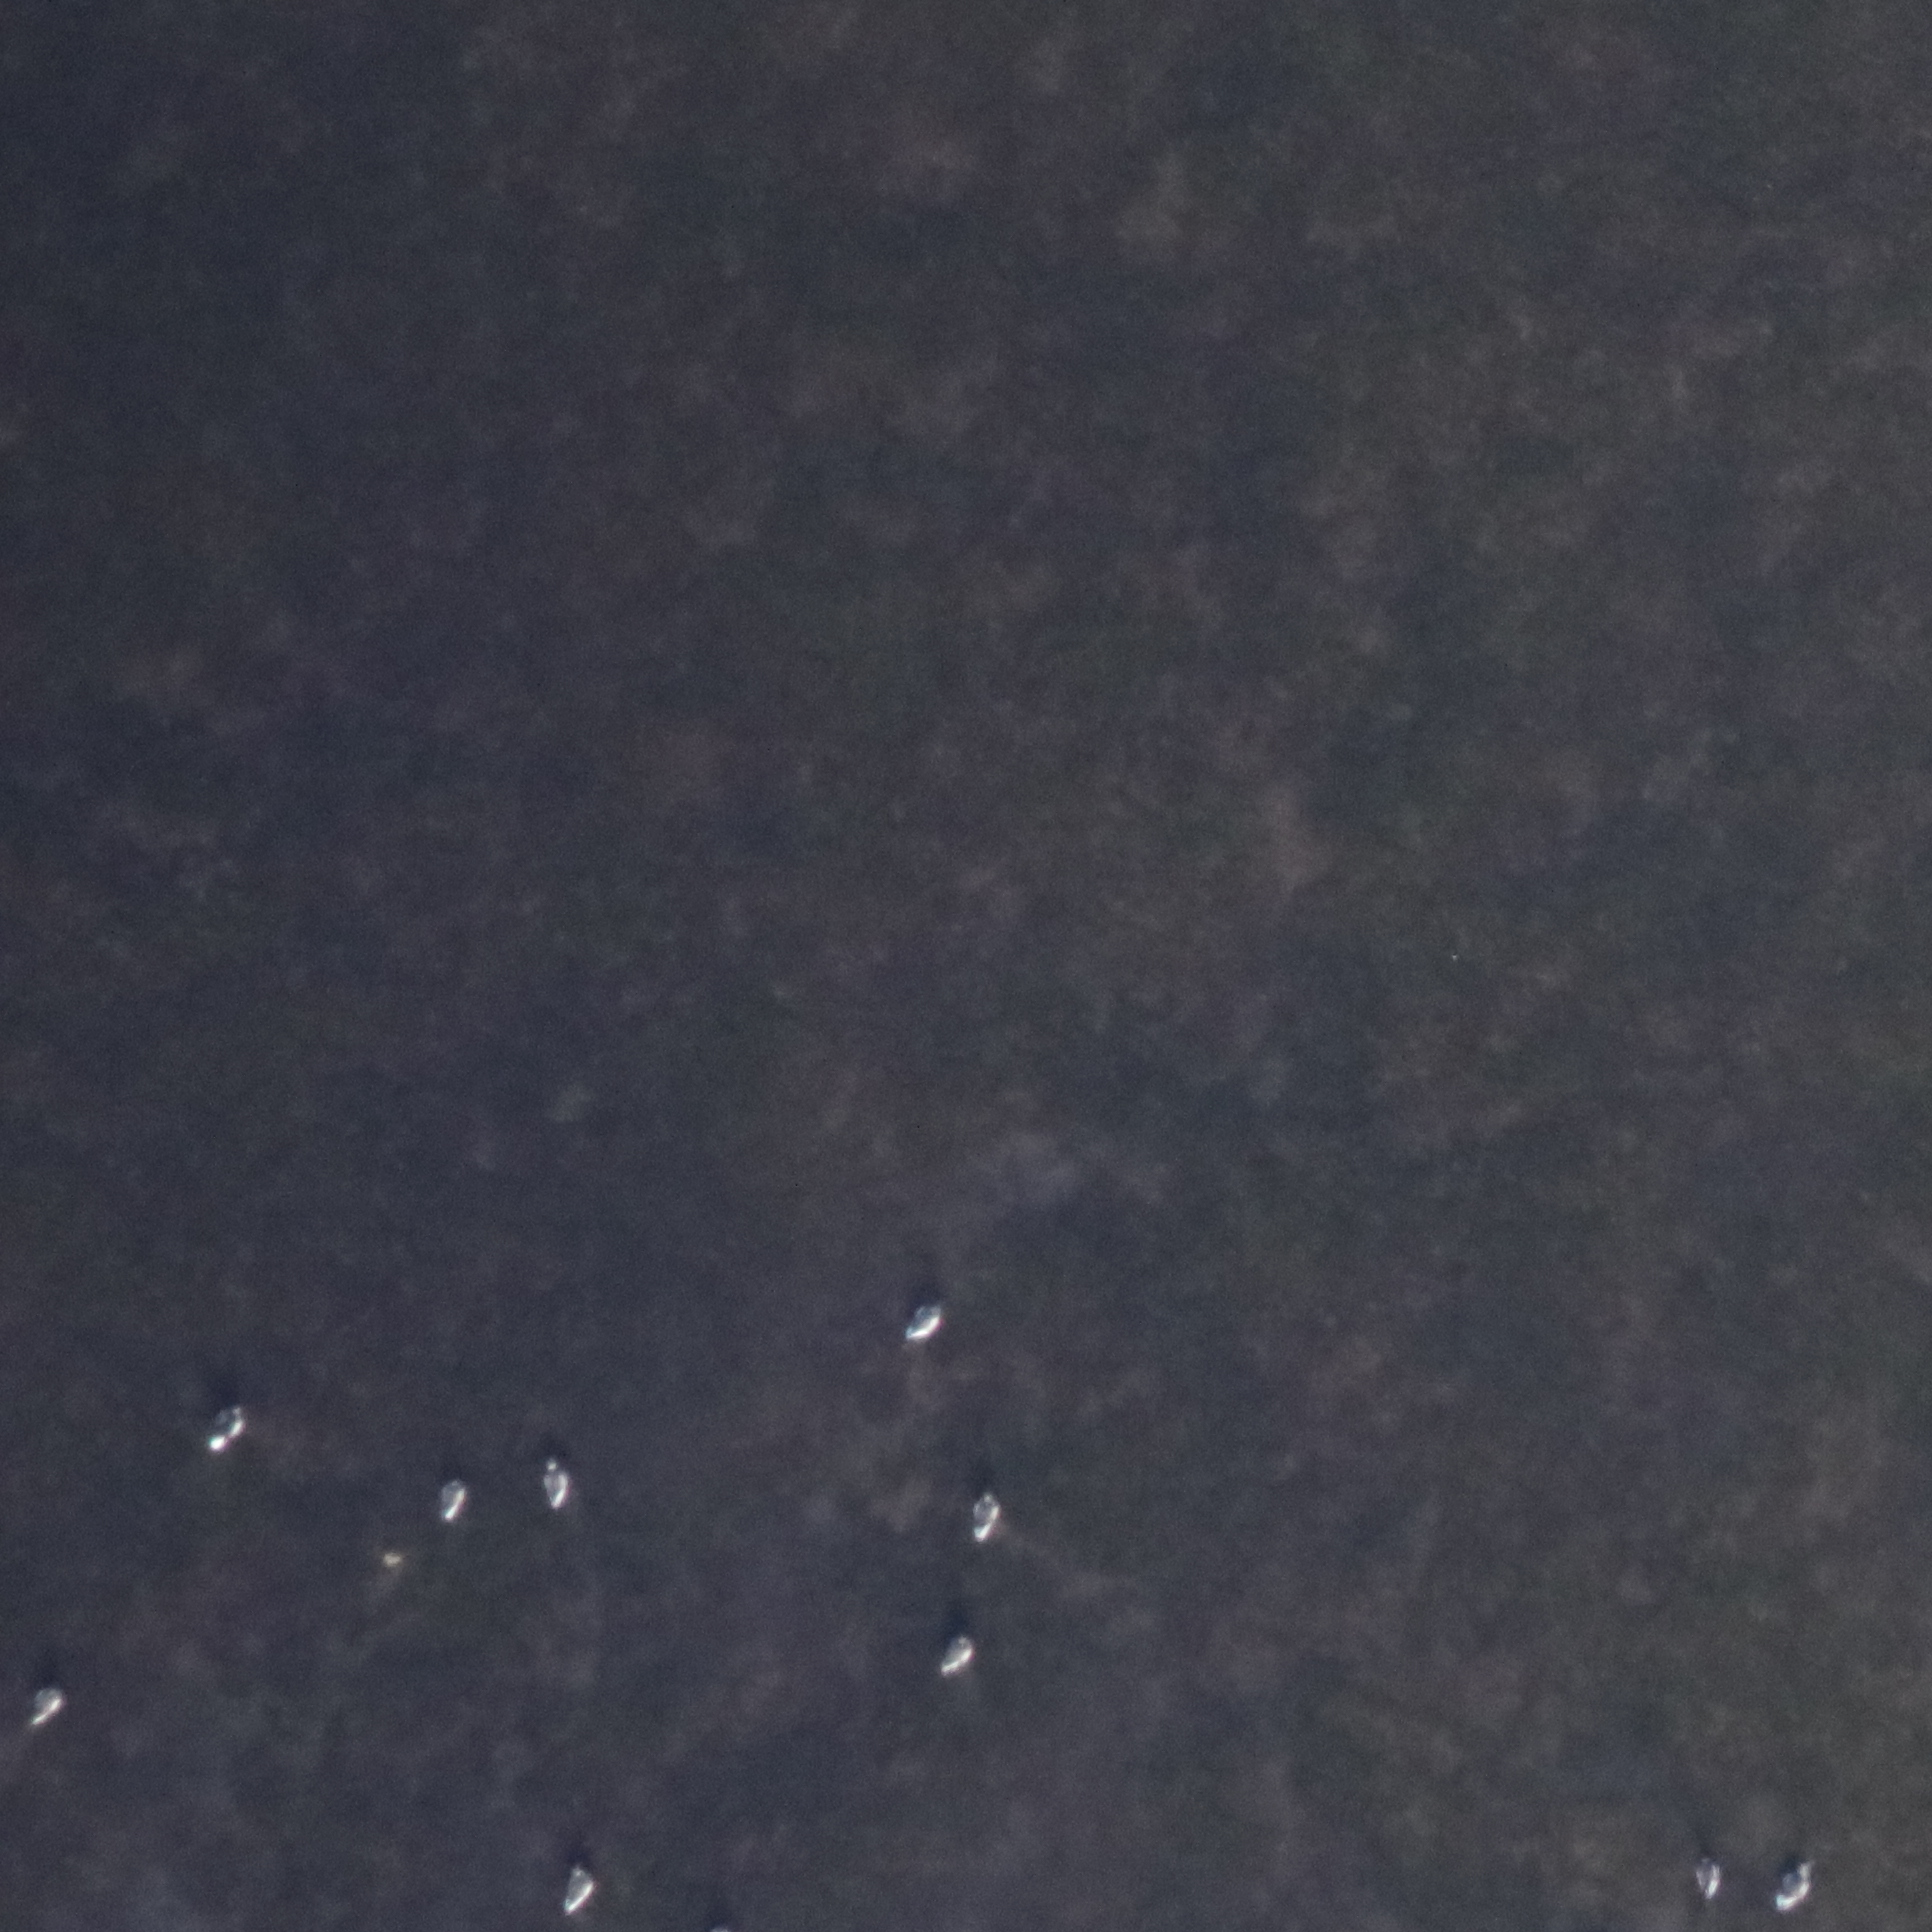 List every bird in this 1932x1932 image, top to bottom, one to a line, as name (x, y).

brant (924, 1319)
brant (226, 1426)
brant (558, 1483)
brant (448, 1498)
brant (987, 1514)
brant (958, 1654)
brant (43, 1704)
brant (1708, 1877)
brant (1793, 1883)
brant (579, 1887)